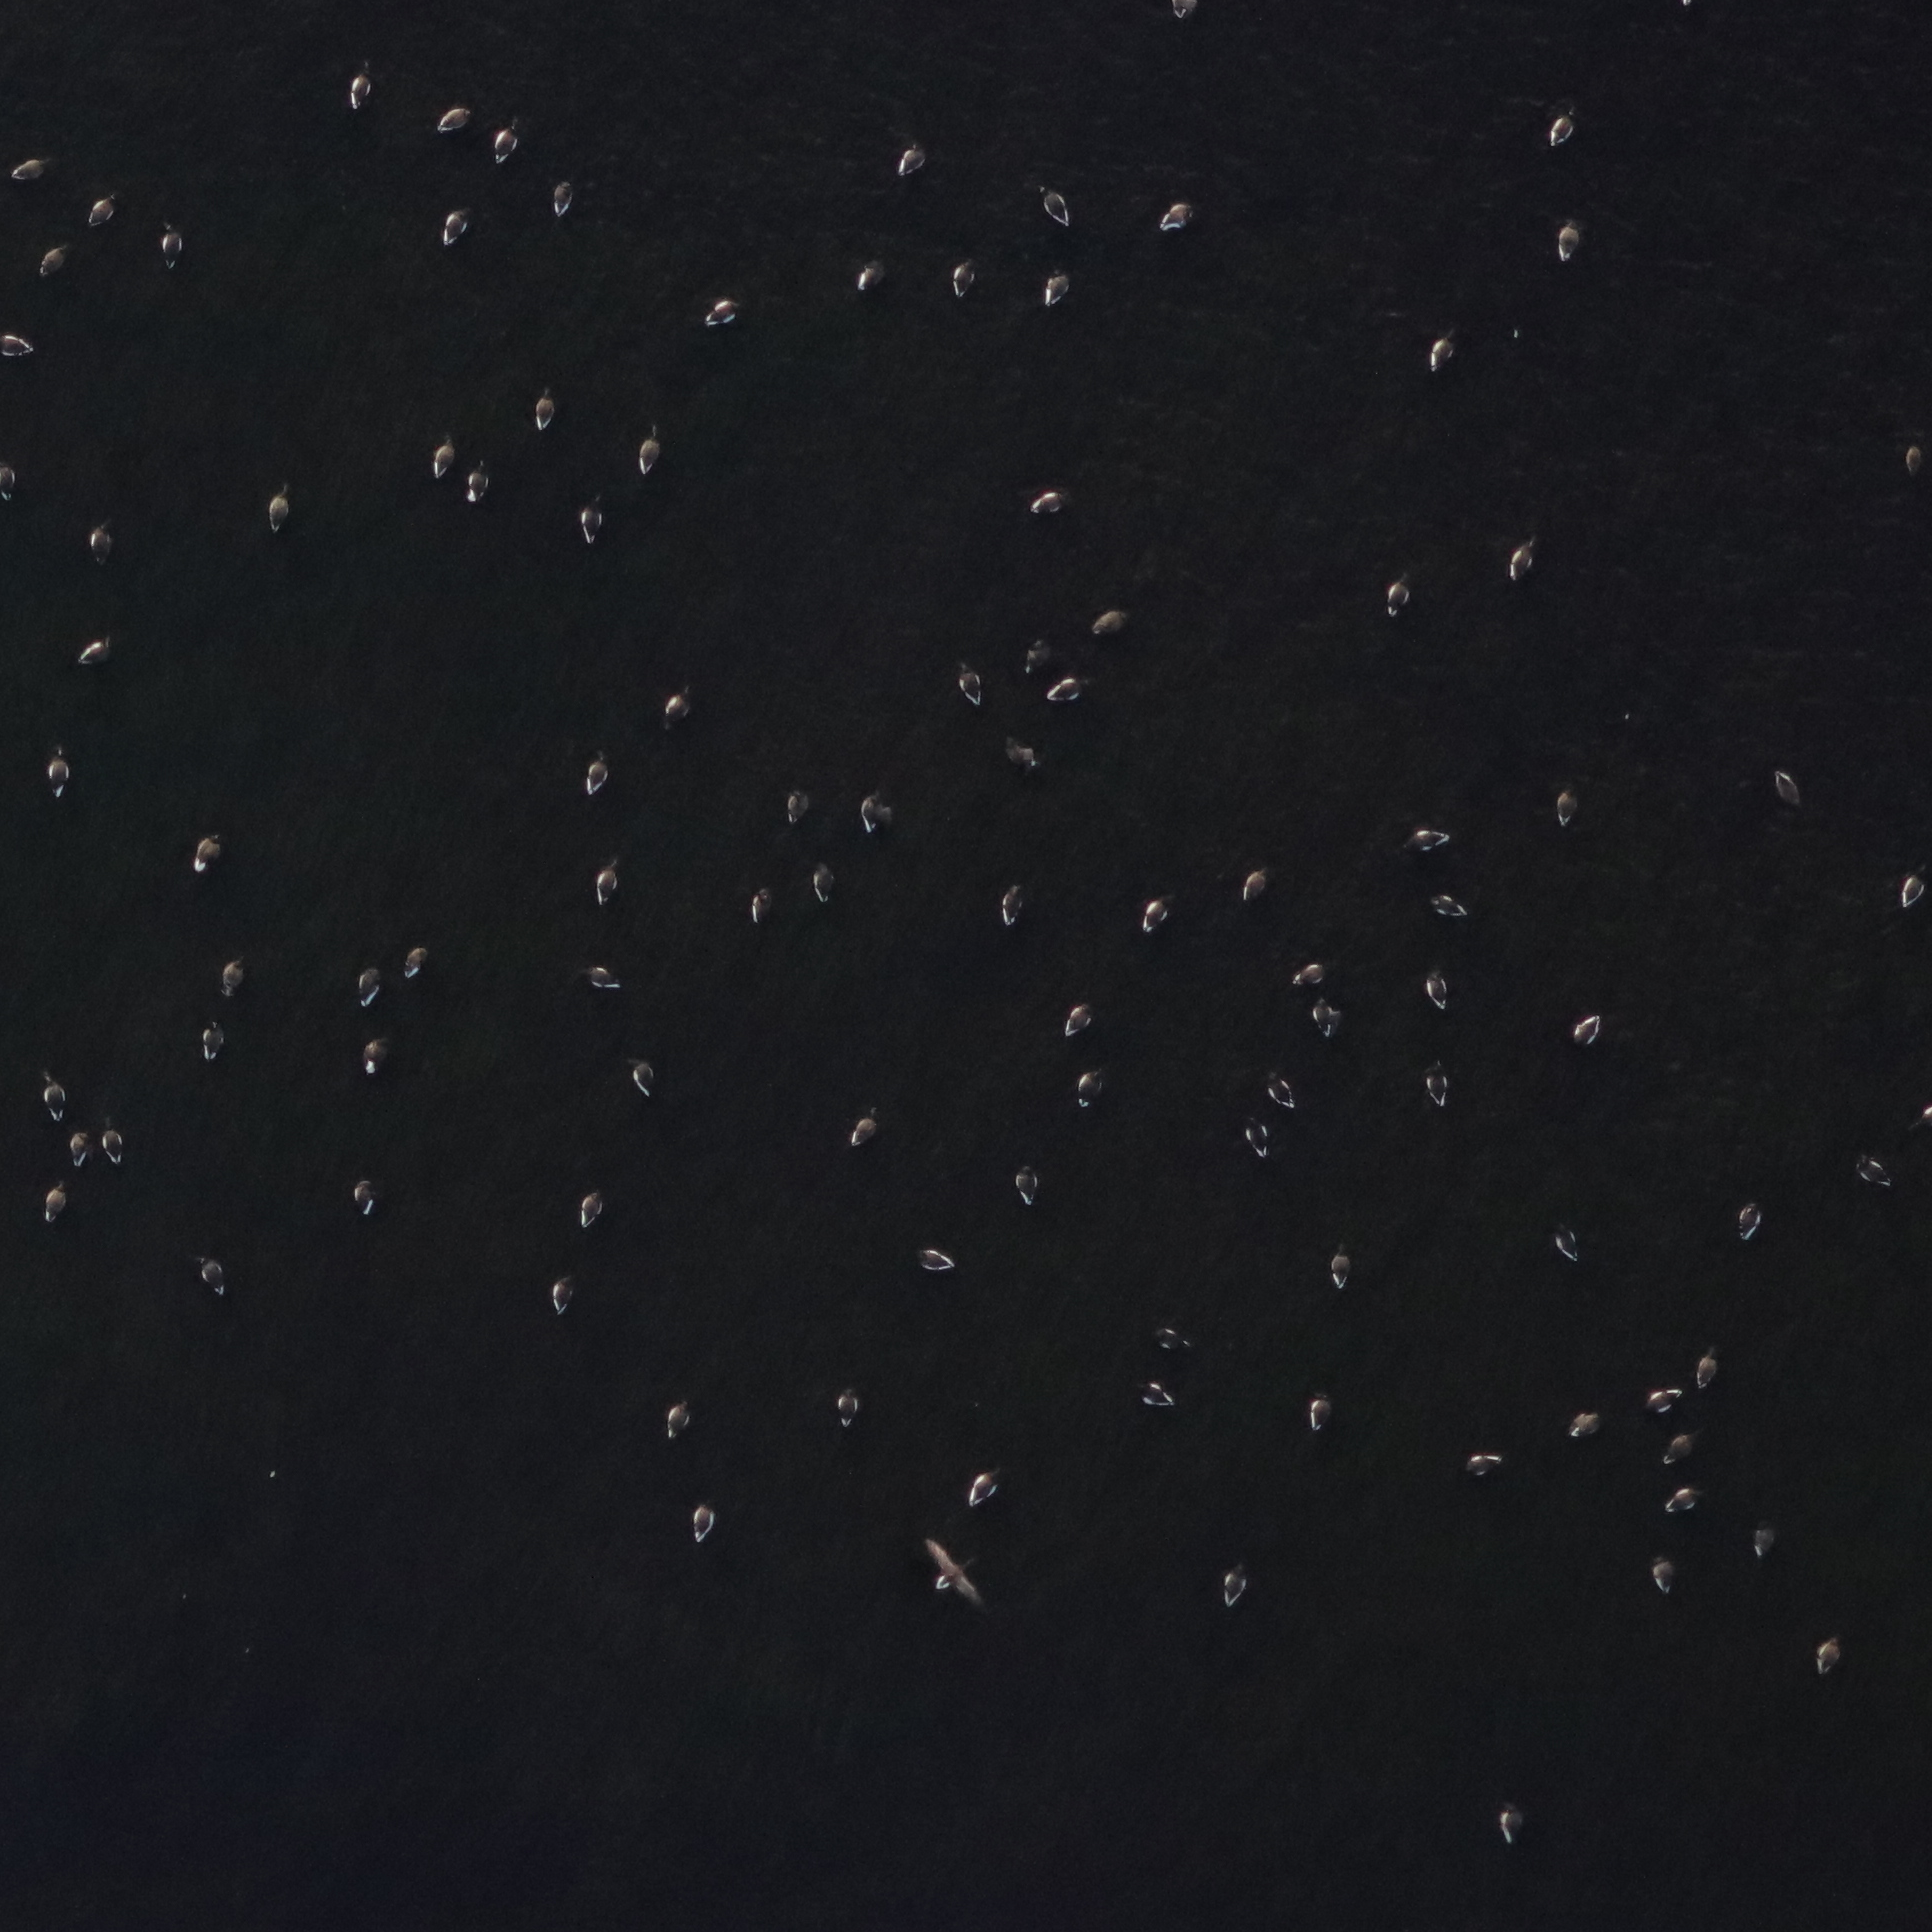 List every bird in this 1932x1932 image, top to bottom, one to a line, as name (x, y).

brant (1182, 0)
brant (361, 89)
brant (456, 119)
brant (1561, 129)
brant (505, 144)
brant (913, 160)
brant (30, 169)
brant (563, 196)
brant (1055, 205)
brant (103, 213)
brant (1176, 216)
brant (455, 226)
brant (1569, 240)
brant (172, 245)
brant (55, 261)
brant (871, 275)
brant (964, 277)
brant (1058, 287)
brant (722, 314)
brant (10, 346)
brant (1442, 351)
brant (545, 411)
brant (650, 451)
brant (444, 457)
other bird (1919, 460)
brant (3, 479)
brant (477, 482)
brant (1047, 504)
brant (281, 512)
brant (591, 520)
brant (100, 542)
brant (1521, 562)
brant (1397, 596)
brant (1109, 622)
other bird (90, 650)
brant (970, 683)
brant (1066, 691)
brant (678, 707)
brant (1021, 755)
brant (57, 772)
brant (597, 773)
brant (1786, 790)
brant (1567, 804)
brant (797, 806)
brant (873, 814)
brant (1425, 840)
brant (206, 851)
brant (608, 882)
brant (822, 882)
brant (1255, 884)
brant (1912, 889)
brant (1012, 903)
brant (1445, 905)
brant (760, 906)
brant (1155, 915)
brant (415, 960)
brant (232, 975)
brant (1311, 975)
brant (602, 977)
brant (369, 984)
brant (1436, 990)
brant (1324, 1017)
brant (1079, 1020)
brant (1587, 1031)
brant (213, 1041)
brant (376, 1052)
brant (643, 1076)
brant (1436, 1084)
brant (1088, 1086)
brant (1281, 1091)
brant (53, 1096)
brant (865, 1128)
brant (1258, 1137)
brant (113, 1145)
brant (80, 1149)
brant (1871, 1171)
brant (1027, 1183)
brant (364, 1196)
brant (55, 1201)
brant (591, 1207)
brant (1748, 1220)
brant (1566, 1244)
brant (934, 1259)
brant (1340, 1269)
brant (212, 1274)
brant (564, 1295)
brant (1167, 1338)
brant (1708, 1369)
brant (1155, 1393)
brant (1662, 1402)
brant (848, 1408)
brant (1320, 1410)
brant (678, 1419)
brant (1585, 1423)
brant (1677, 1449)
brant (1482, 1464)
brant (984, 1488)
brant (1684, 1501)
brant (704, 1522)
brant (1764, 1539)
brant (1664, 1563)
brant (956, 1576)
brant (1234, 1585)
brant (1829, 1656)
brant (1512, 1824)